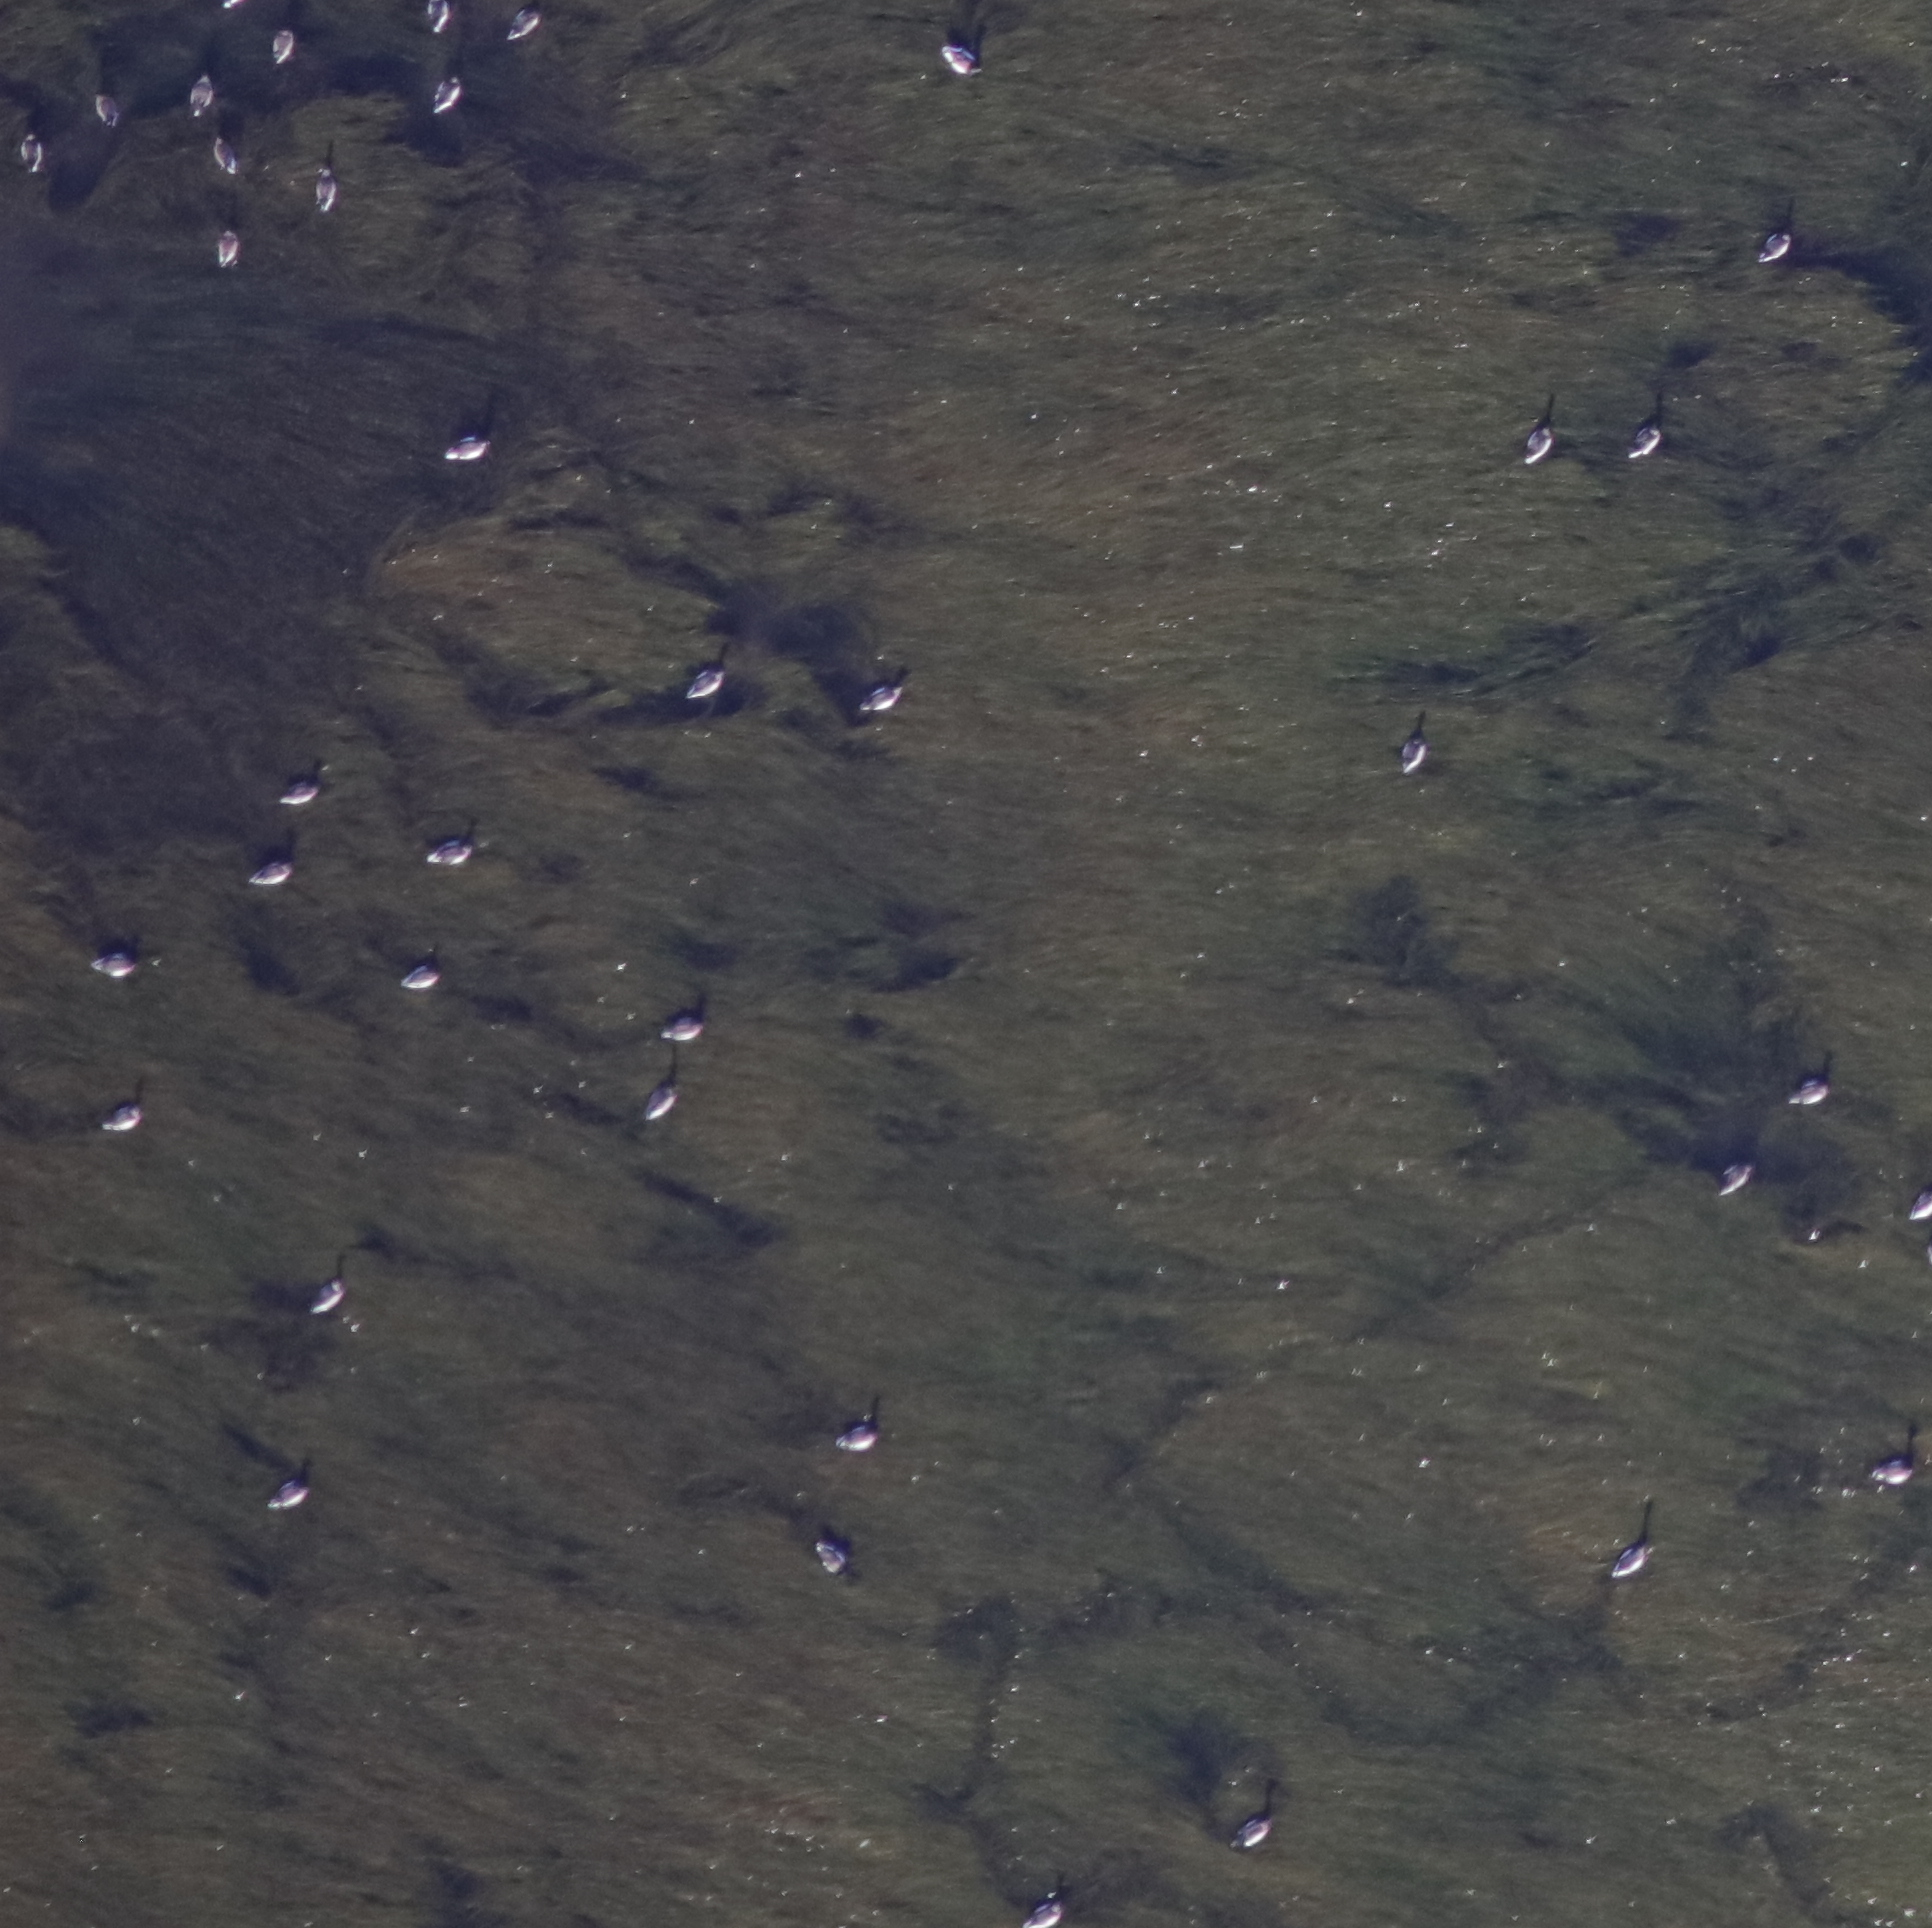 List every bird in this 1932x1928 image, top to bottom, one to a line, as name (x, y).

brant (437, 11)
brant (525, 23)
brant (282, 48)
brant (960, 59)
brant (449, 93)
brant (202, 95)
brant (108, 108)
brant (225, 153)
brant (24, 157)
brant (323, 187)
brant (229, 246)
brant (1774, 246)
brant (1643, 441)
brant (1543, 443)
brant (467, 448)
brant (704, 684)
brant (881, 701)
brant (1413, 753)
brant (305, 792)
brant (454, 852)
brant (274, 873)
brant (116, 966)
brant (423, 978)
brant (686, 1029)
brant (1812, 1092)
brant (660, 1099)
brant (123, 1117)
brant (1735, 1176)
brant (1930, 1200)
brant (332, 1296)
brant (862, 1434)
brant (1893, 1471)
brant (289, 1492)
brant (833, 1556)
brant (1632, 1558)
brant (1253, 1829)
brant (1047, 1916)